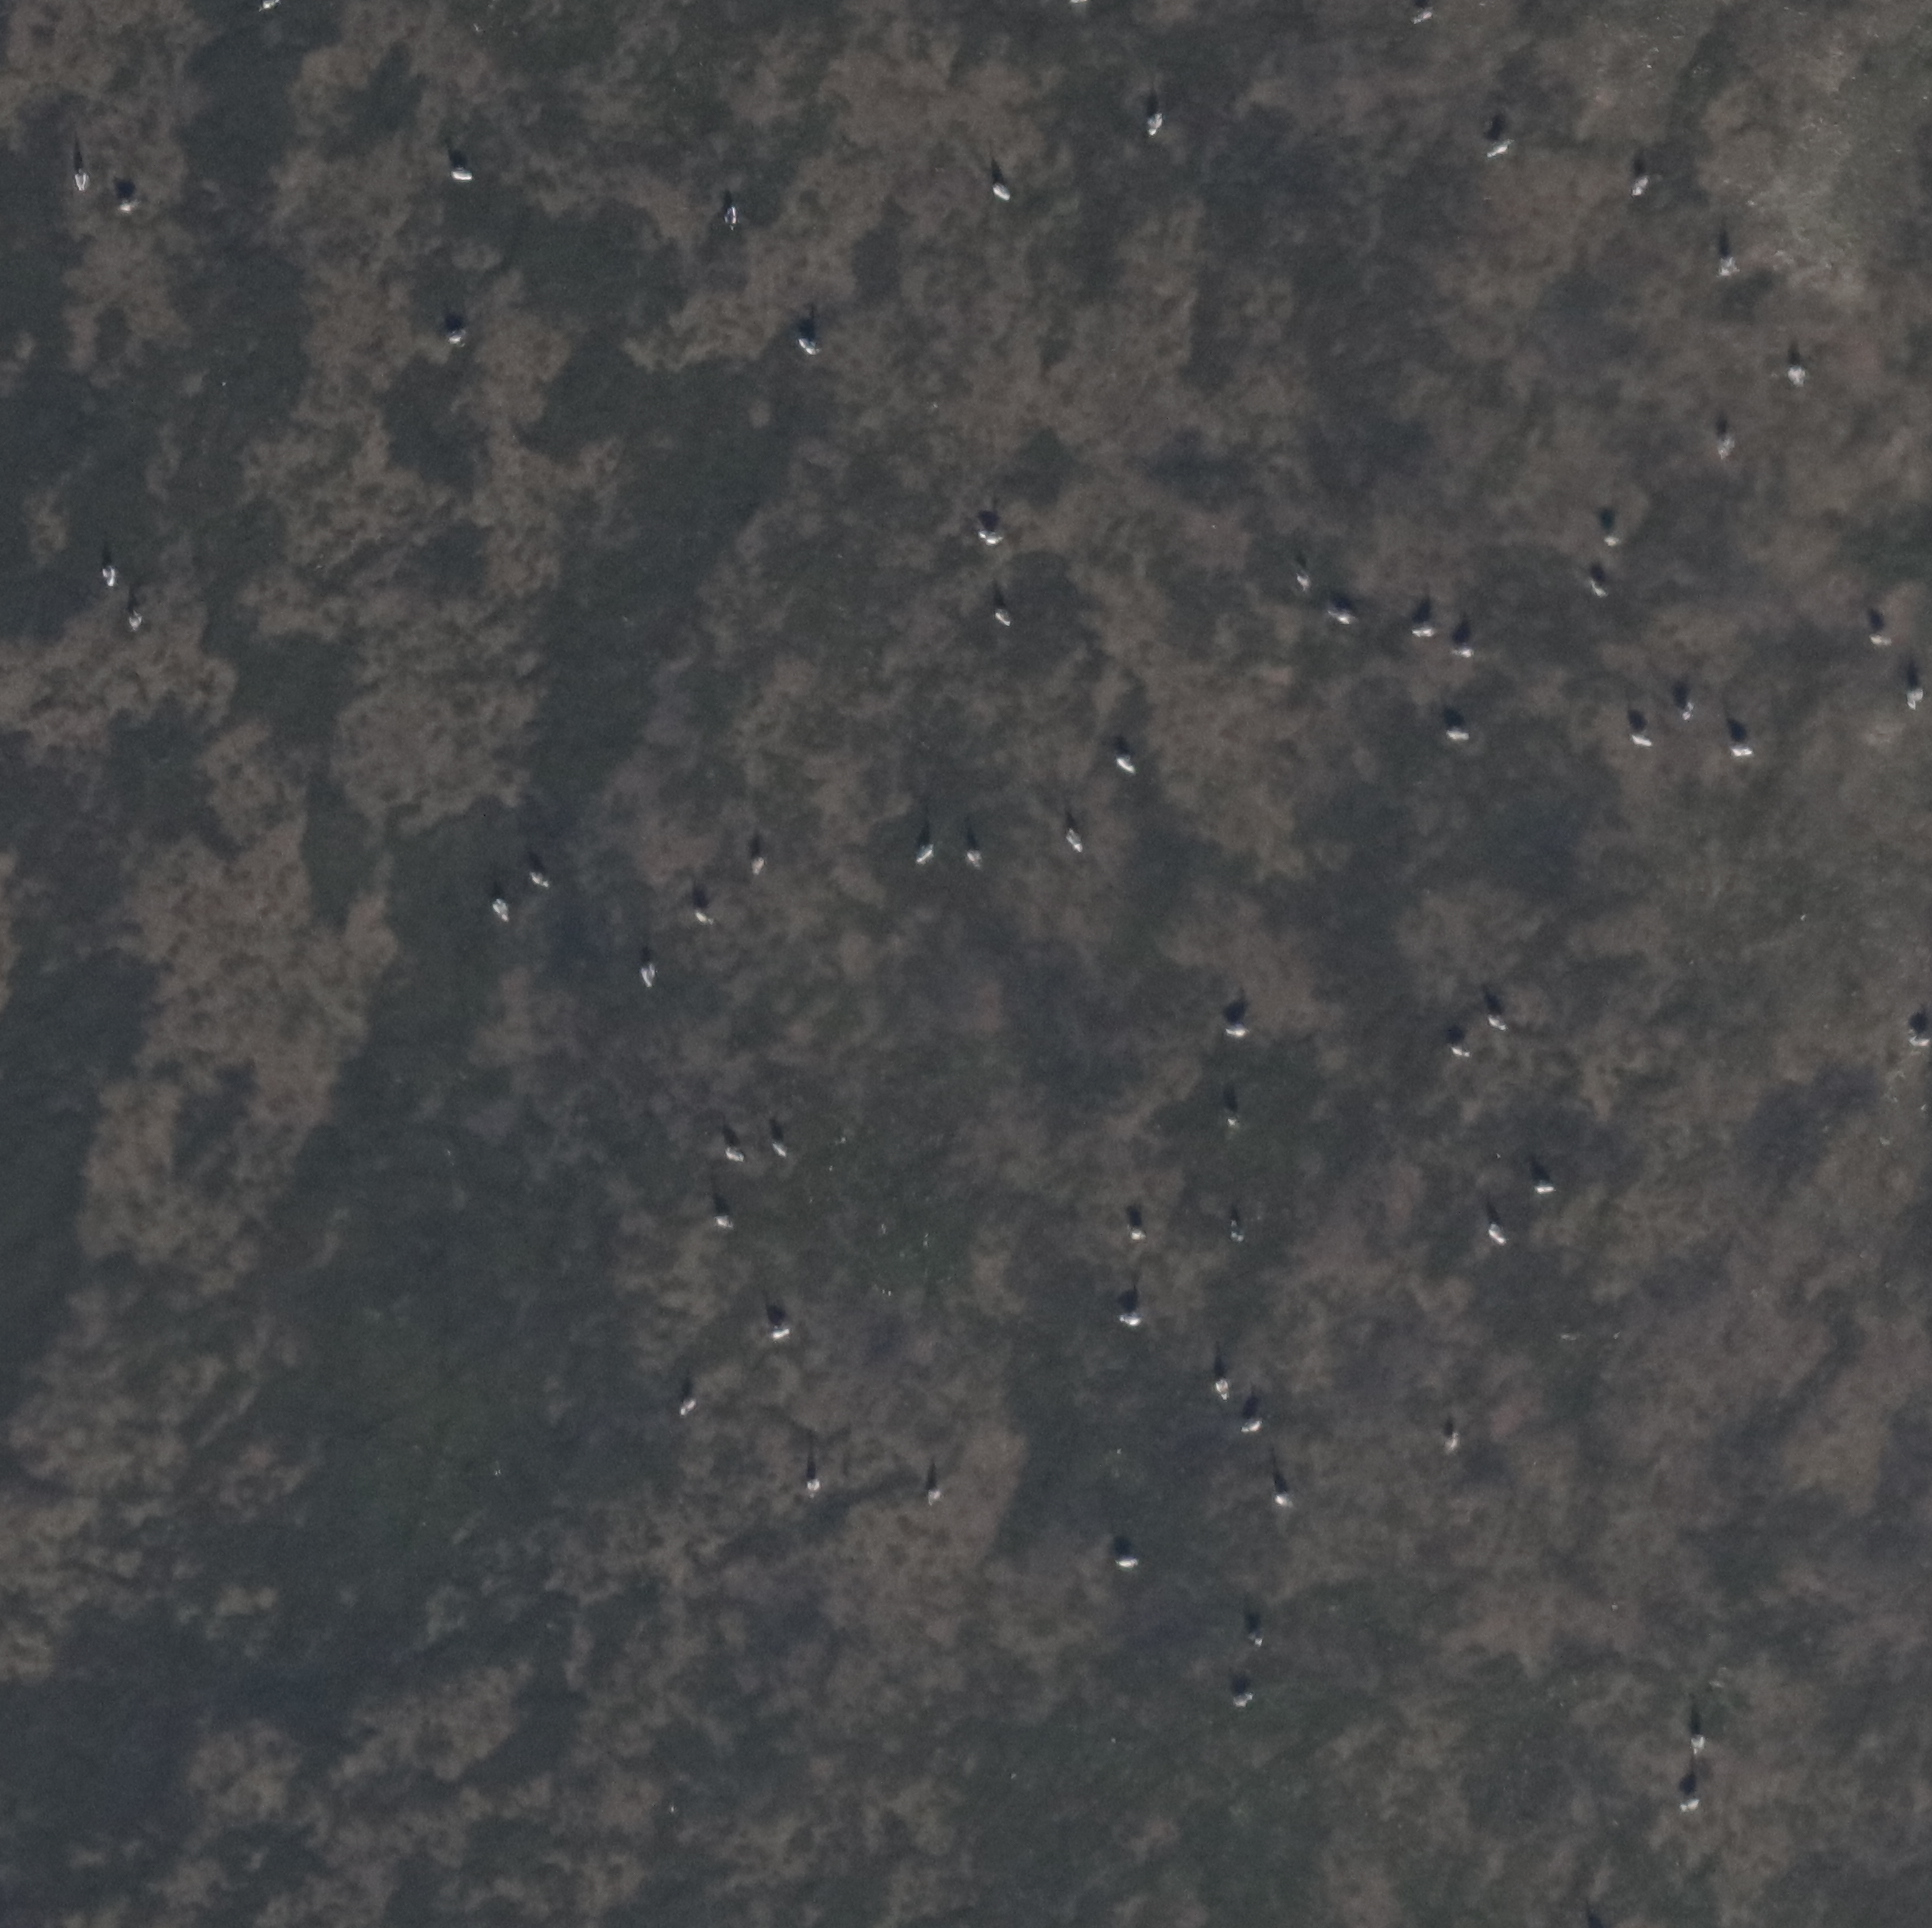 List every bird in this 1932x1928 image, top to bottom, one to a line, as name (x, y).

brant (270, 3)
brant (1424, 14)
brant (1153, 124)
brant (1502, 147)
brant (461, 173)
brant (81, 179)
brant (1634, 185)
brant (1000, 190)
brant (128, 207)
brant (731, 218)
brant (1726, 265)
brant (456, 335)
brant (809, 344)
brant (1795, 370)
brant (1726, 447)
brant (989, 536)
brant (1611, 540)
brant (109, 574)
brant (1301, 579)
brant (1599, 590)
brant (1003, 615)
brant (1342, 615)
brant (135, 617)
brant (1423, 632)
brant (1878, 633)
brant (1464, 653)
brant (1915, 697)
brant (1687, 705)
brant (1460, 735)
brant (1642, 740)
brant (1737, 751)
brant (1122, 760)
brant (1076, 841)
brant (925, 852)
brant (973, 857)
brant (757, 864)
brant (537, 879)
brant (501, 911)
brant (704, 912)
brant (651, 973)
brant (1499, 1021)
brant (1237, 1029)
brant (1919, 1042)
brant (1460, 1048)
brant (1231, 1121)
brant (782, 1146)
brant (735, 1152)
brant (1540, 1184)
brant (723, 1221)
brant (1232, 1228)
brant (1136, 1233)
brant (1498, 1234)
brant (1134, 1315)
brant (779, 1327)
brant (1223, 1387)
brant (688, 1403)
brant (1252, 1423)
brant (1451, 1443)
brant (812, 1485)
brant (933, 1495)
brant (1284, 1499)
brant (1127, 1563)
brant (1252, 1641)
brant (1241, 1698)
brant (1695, 1738)
brant (1694, 1803)